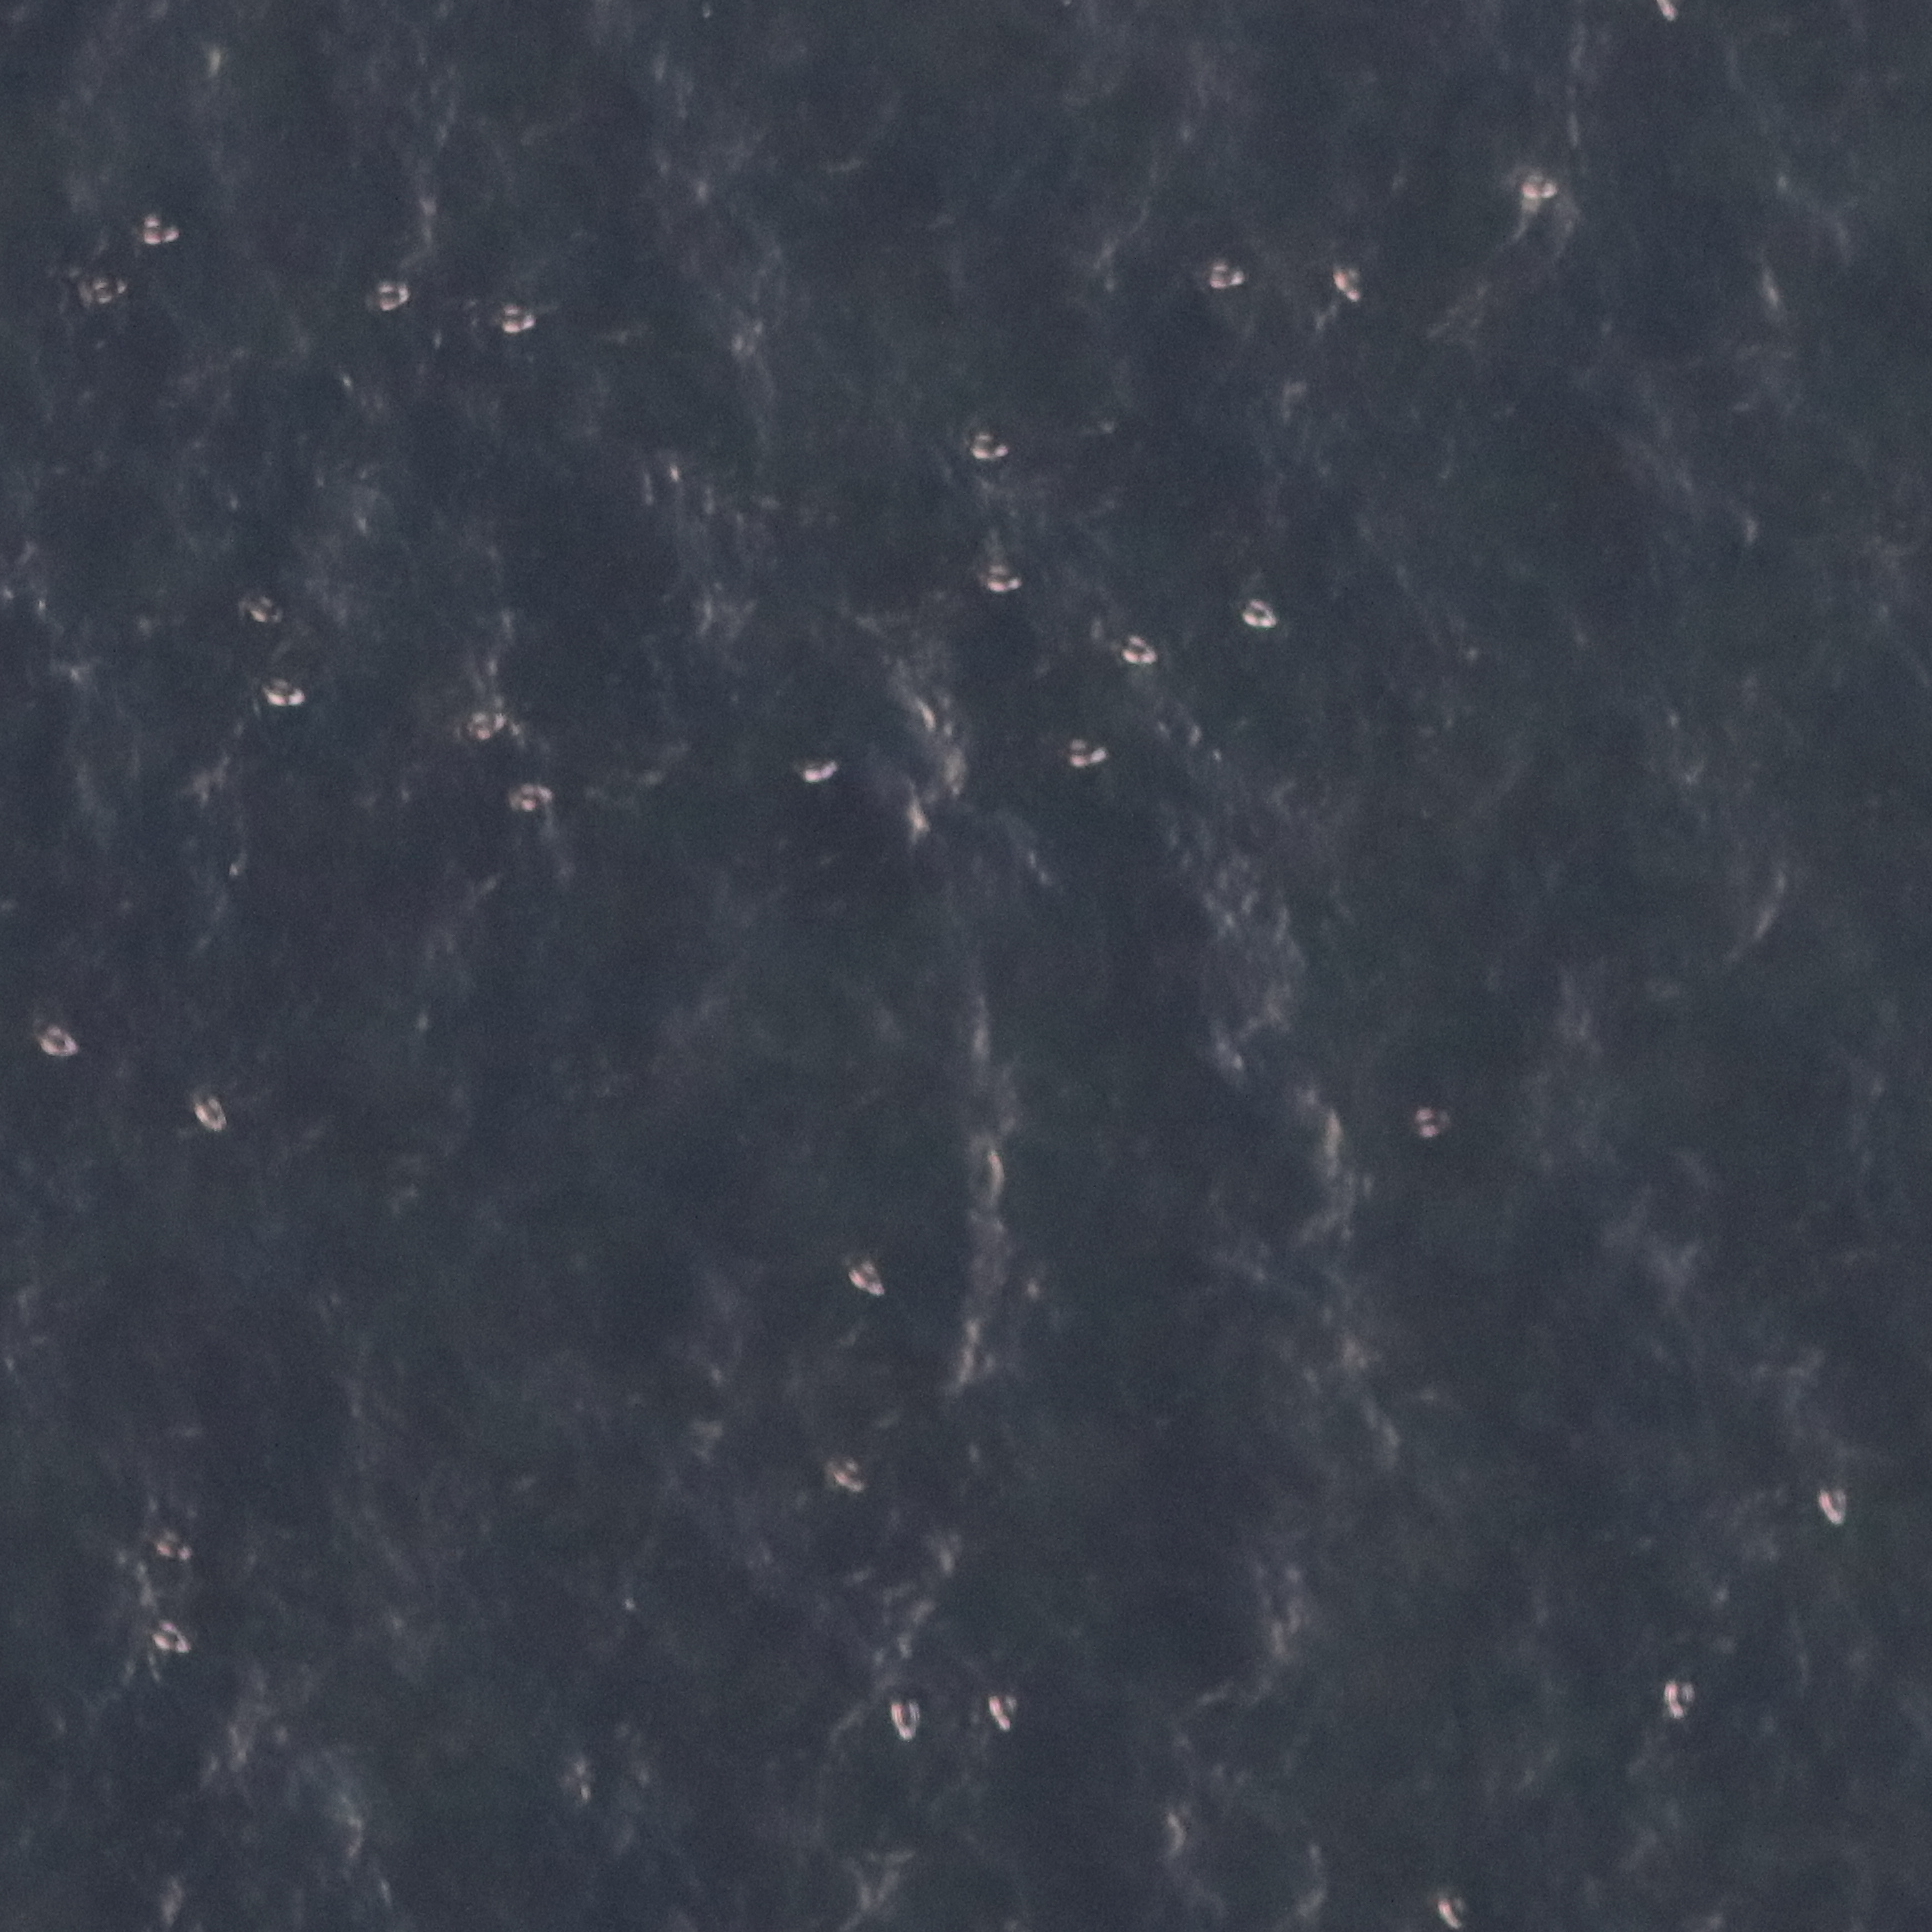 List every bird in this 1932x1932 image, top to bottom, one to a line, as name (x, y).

brant (1538, 186)
brant (159, 232)
brant (1223, 273)
brant (1343, 276)
brant (106, 287)
brant (389, 295)
brant (512, 316)
brant (982, 446)
brant (1000, 580)
brant (264, 612)
brant (1262, 614)
brant (1129, 648)
brant (281, 695)
brant (484, 727)
brant (1081, 756)
brant (812, 769)
brant (529, 798)
brant (59, 1046)
brant (216, 1110)
brant (1435, 1117)
brant (869, 1275)
brant (845, 1471)
brant (1836, 1505)
brant (173, 1549)
brant (171, 1635)
brant (1679, 1696)
brant (1000, 1704)
brant (906, 1717)
brant (1453, 1906)